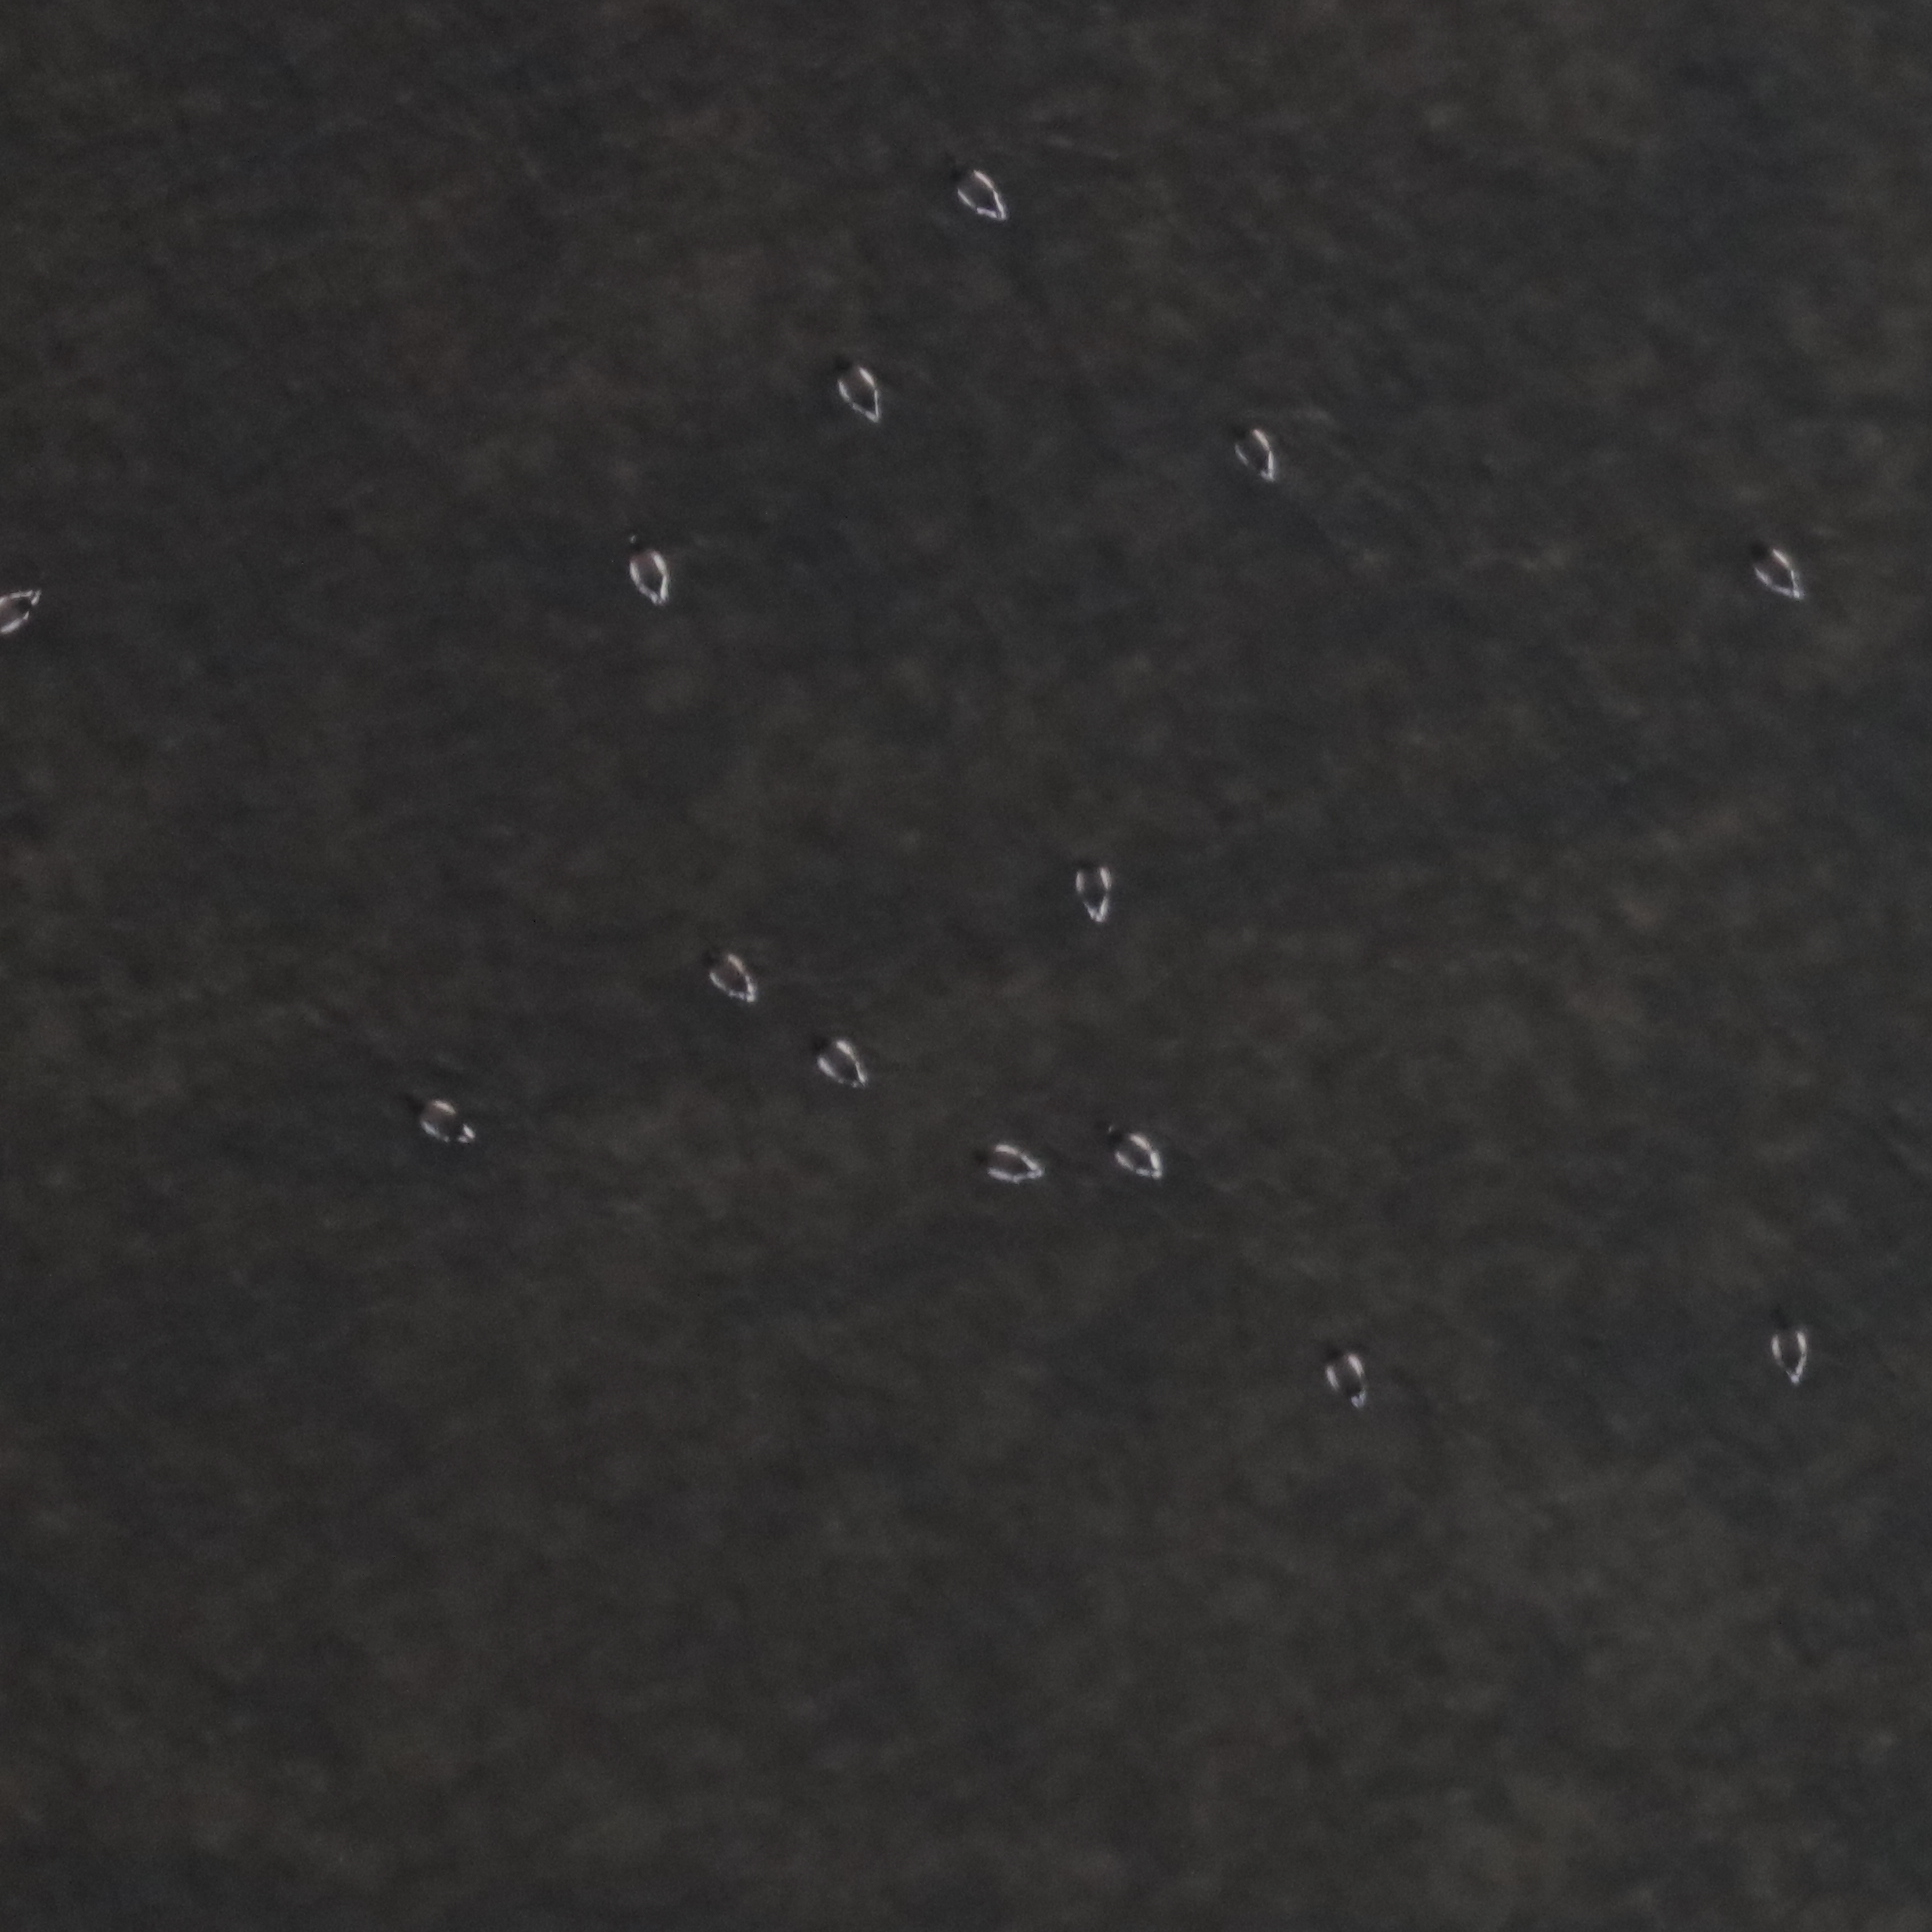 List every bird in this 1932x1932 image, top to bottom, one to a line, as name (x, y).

brant (978, 193)
brant (859, 388)
brant (1255, 451)
brant (1774, 570)
brant (648, 572)
brant (10, 611)
brant (1094, 887)
brant (729, 977)
brant (838, 1063)
brant (442, 1120)
brant (1133, 1155)
brant (1008, 1163)
brant (1790, 1349)
brant (1346, 1375)